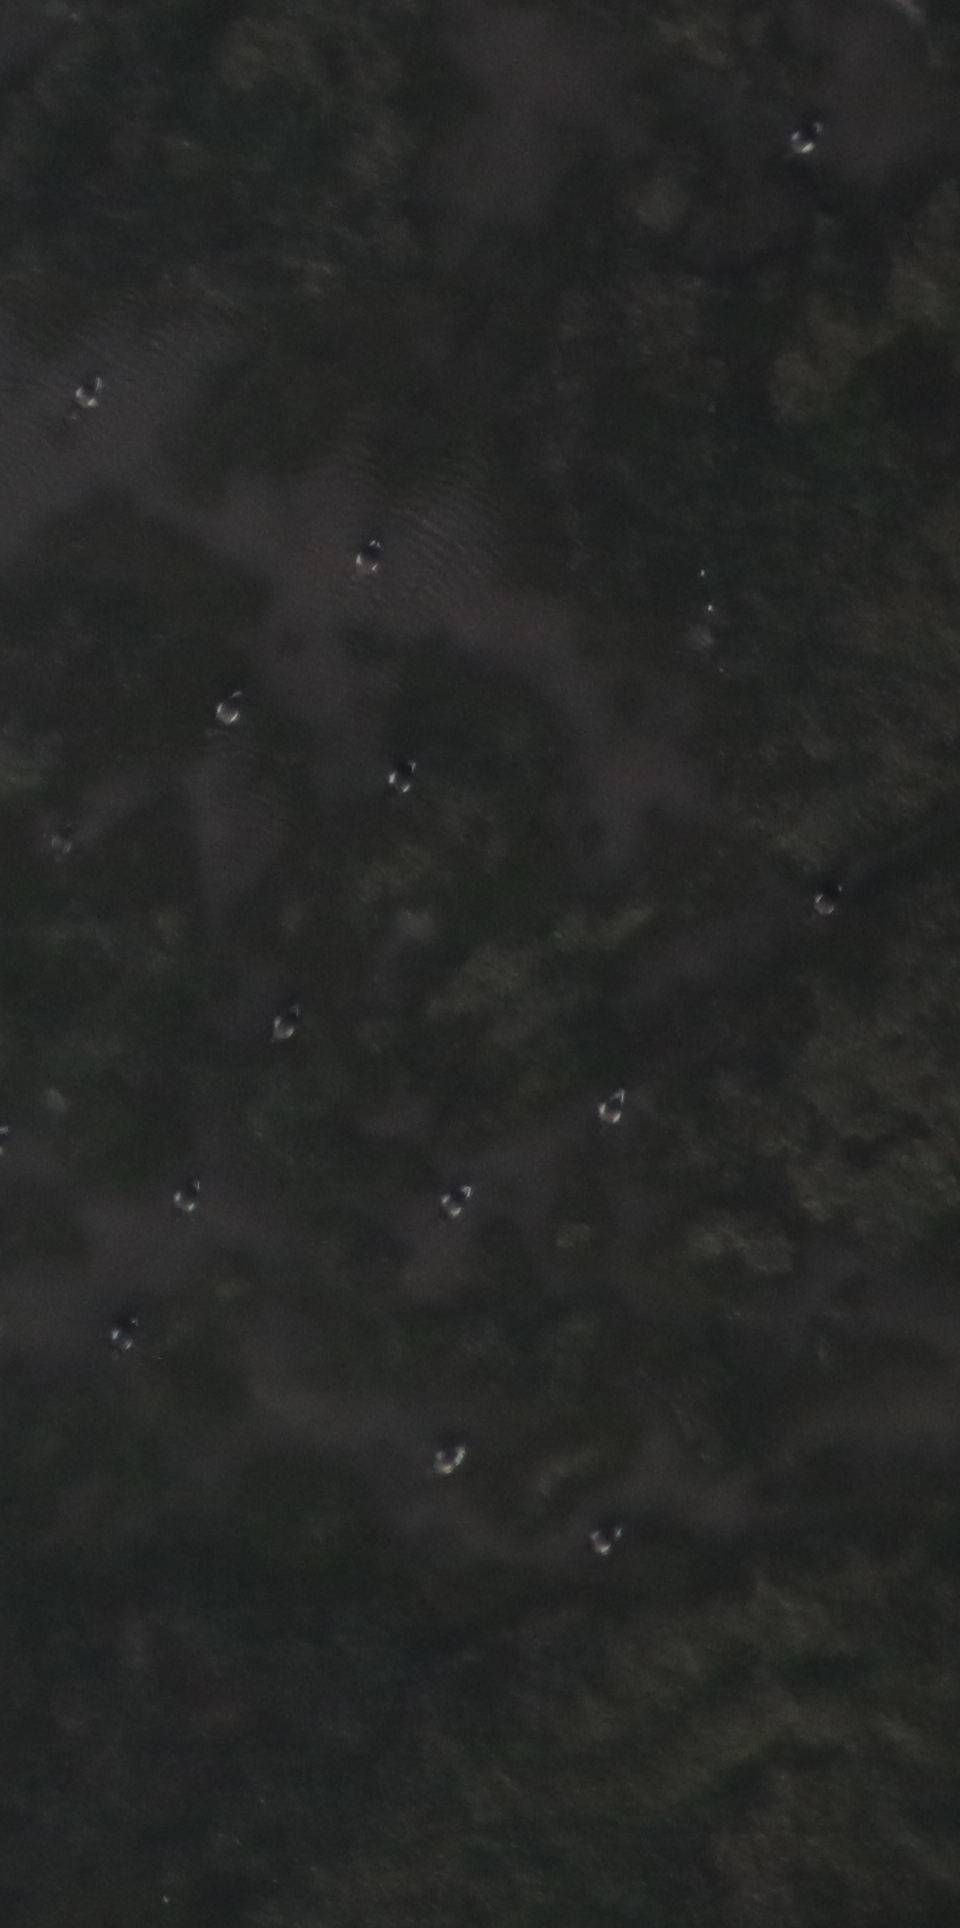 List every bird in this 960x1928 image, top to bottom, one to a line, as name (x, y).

brant (803, 139)
brant (81, 386)
brant (360, 552)
brant (231, 717)
brant (401, 774)
brant (59, 847)
brant (825, 909)
brant (288, 1027)
brant (611, 1114)
brant (187, 1194)
brant (455, 1204)
brant (127, 1329)
brant (447, 1460)
brant (605, 1543)